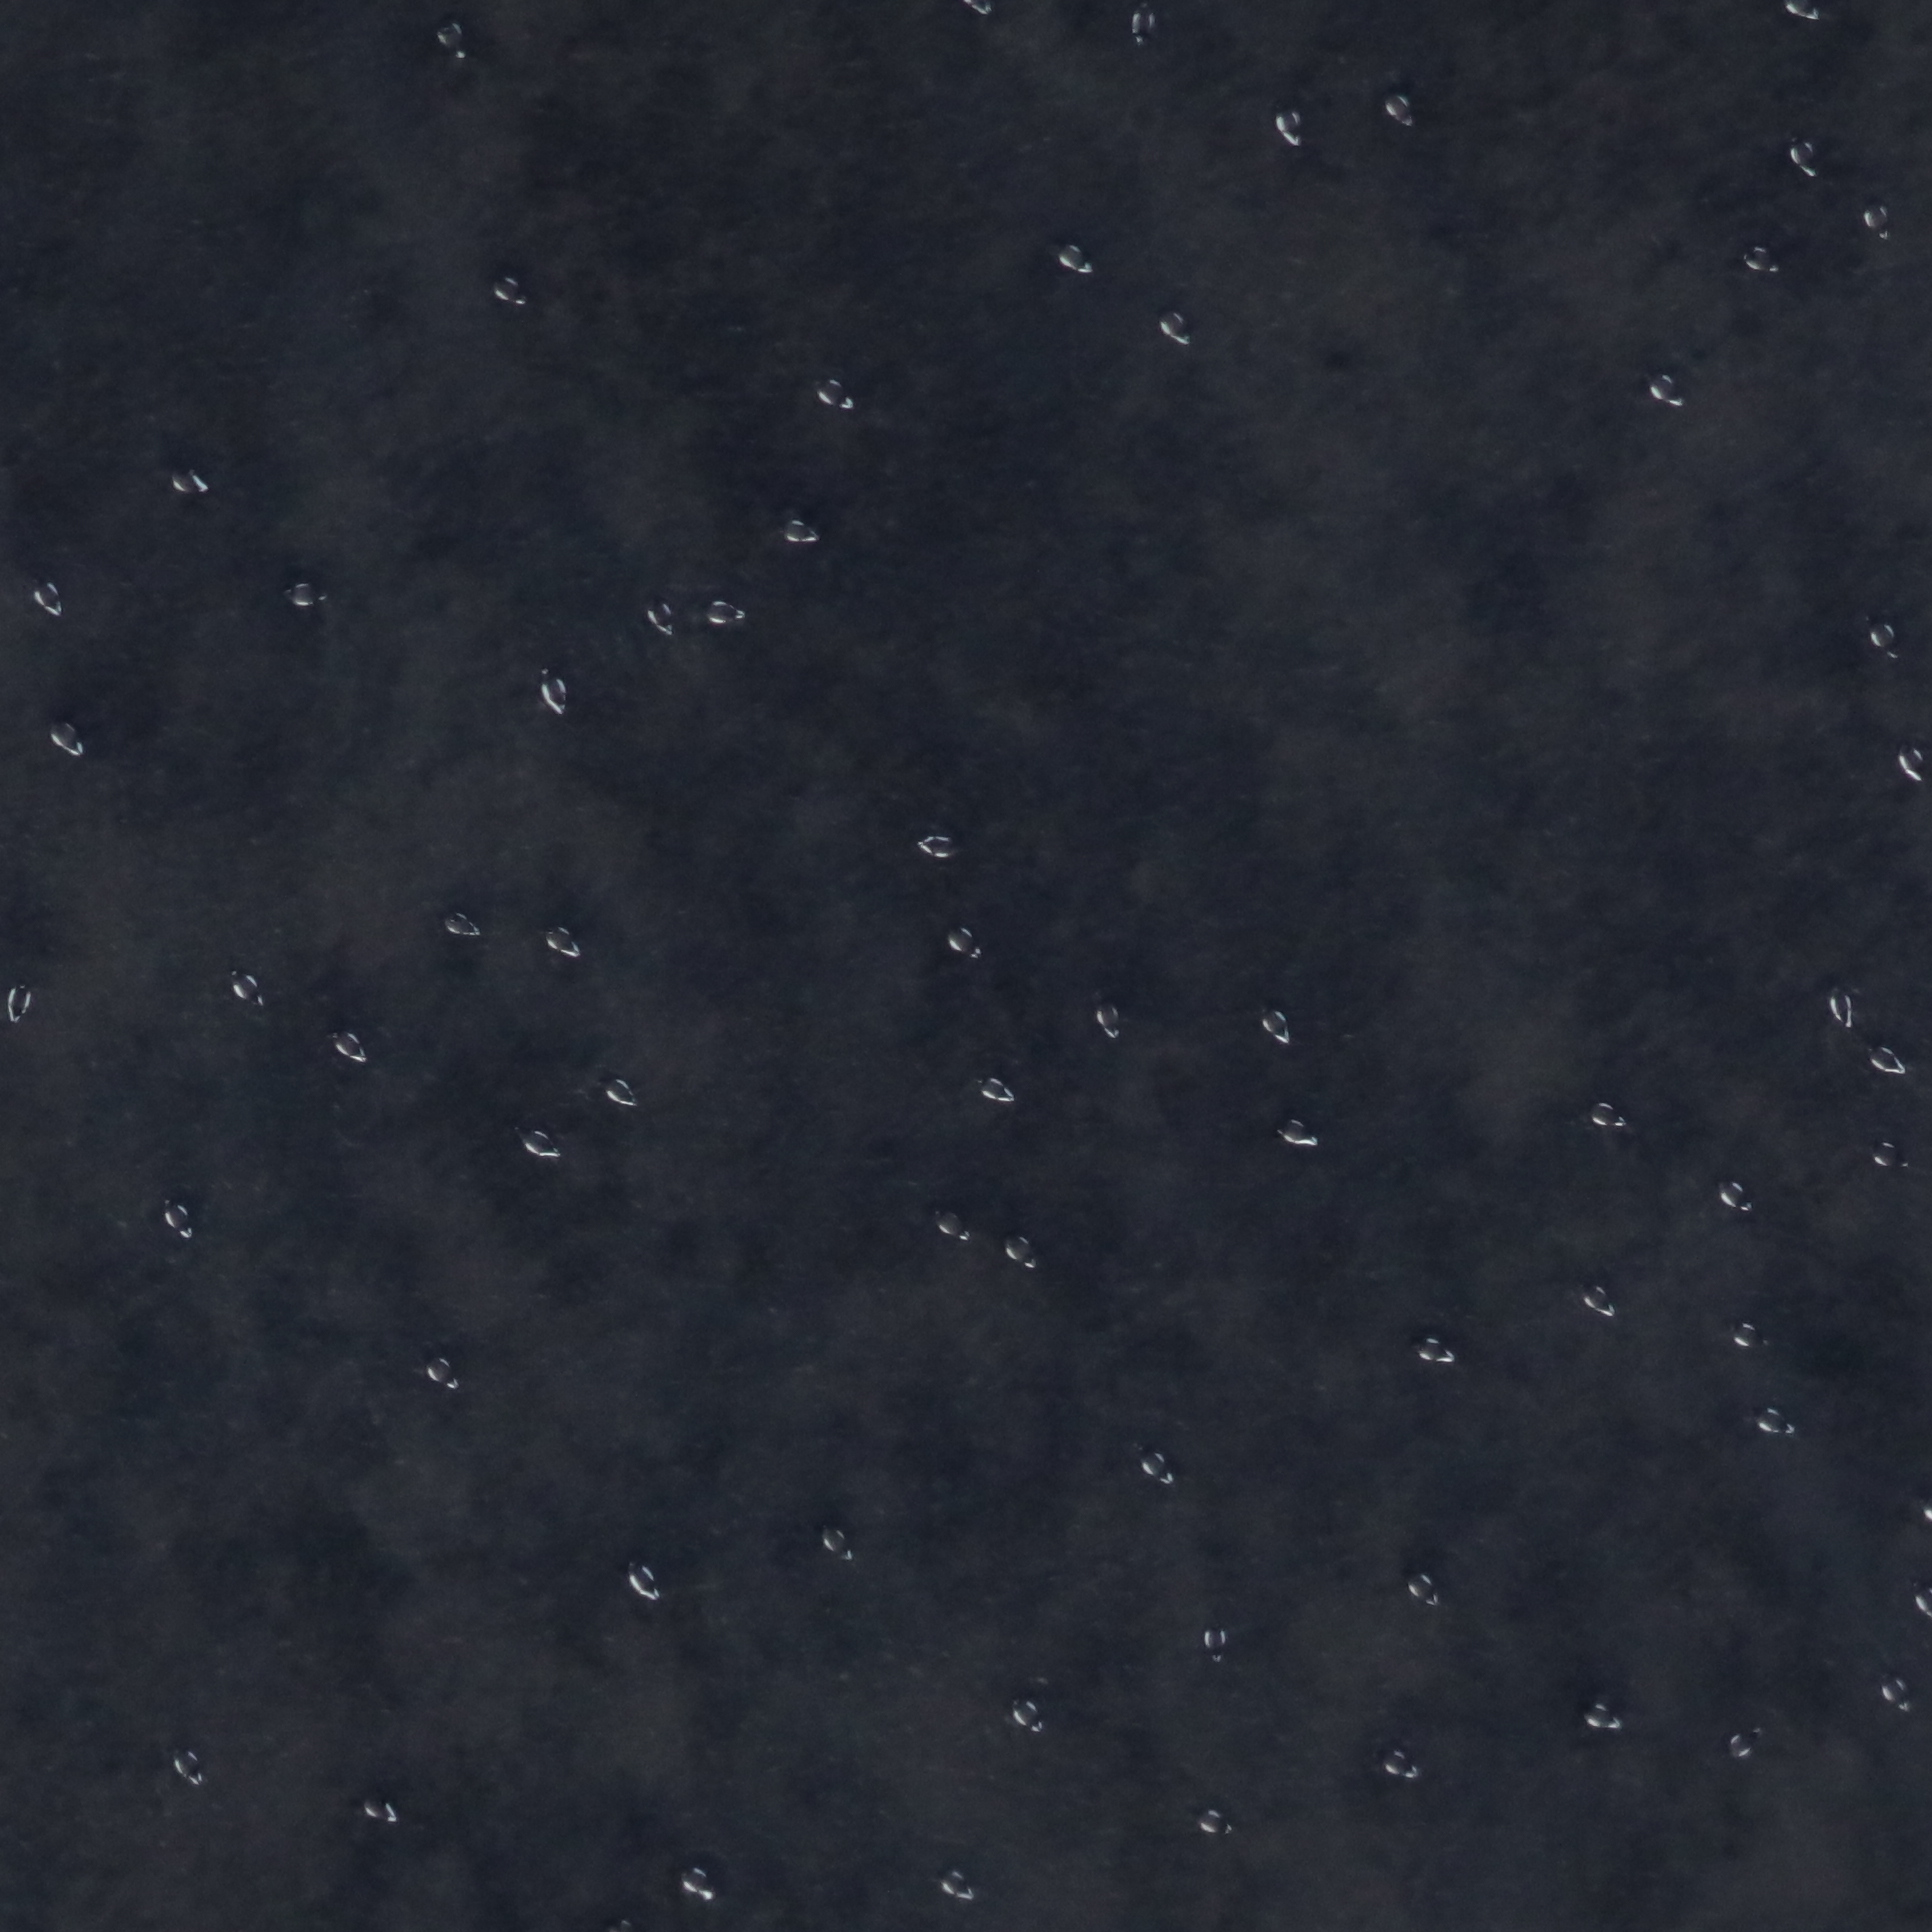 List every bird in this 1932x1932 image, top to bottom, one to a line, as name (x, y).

brant (1798, 3)
brant (1144, 19)
brant (450, 32)
brant (1400, 108)
brant (1291, 125)
brant (1805, 157)
brant (1879, 218)
brant (1073, 257)
brant (1759, 258)
brant (509, 292)
brant (1175, 327)
brant (1664, 390)
brant (833, 393)
brant (188, 483)
brant (798, 532)
brant (304, 594)
brant (48, 597)
brant (721, 614)
brant (662, 619)
brant (1884, 638)
brant (554, 689)
brant (67, 736)
brant (1912, 762)
brant (940, 847)
brant (460, 925)
brant (563, 941)
brant (964, 943)
brant (247, 988)
brant (18, 1003)
brant (1840, 1005)
brant (1111, 1018)
brant (1276, 1025)
brant (350, 1046)
brant (1887, 1060)
brant (996, 1090)
brant (621, 1092)
brant (1606, 1117)
brant (1296, 1133)
brant (539, 1144)
brant (1888, 1157)
brant (1735, 1195)
brant (179, 1219)
brant (949, 1224)
brant (1022, 1252)
brant (1600, 1300)
brant (1750, 1336)
brant (1433, 1350)
brant (442, 1373)
brant (1774, 1423)
brant (1154, 1465)
brant (834, 1541)
brant (645, 1581)
brant (1422, 1588)
brant (1930, 1602)
brant (1218, 1641)
brant (1896, 1692)
brant (1027, 1715)
brant (1601, 1716)
brant (1742, 1745)
brant (1400, 1764)
brant (189, 1767)
brant (381, 1810)
brant (1216, 1823)
brant (699, 1883)
brant (958, 1887)